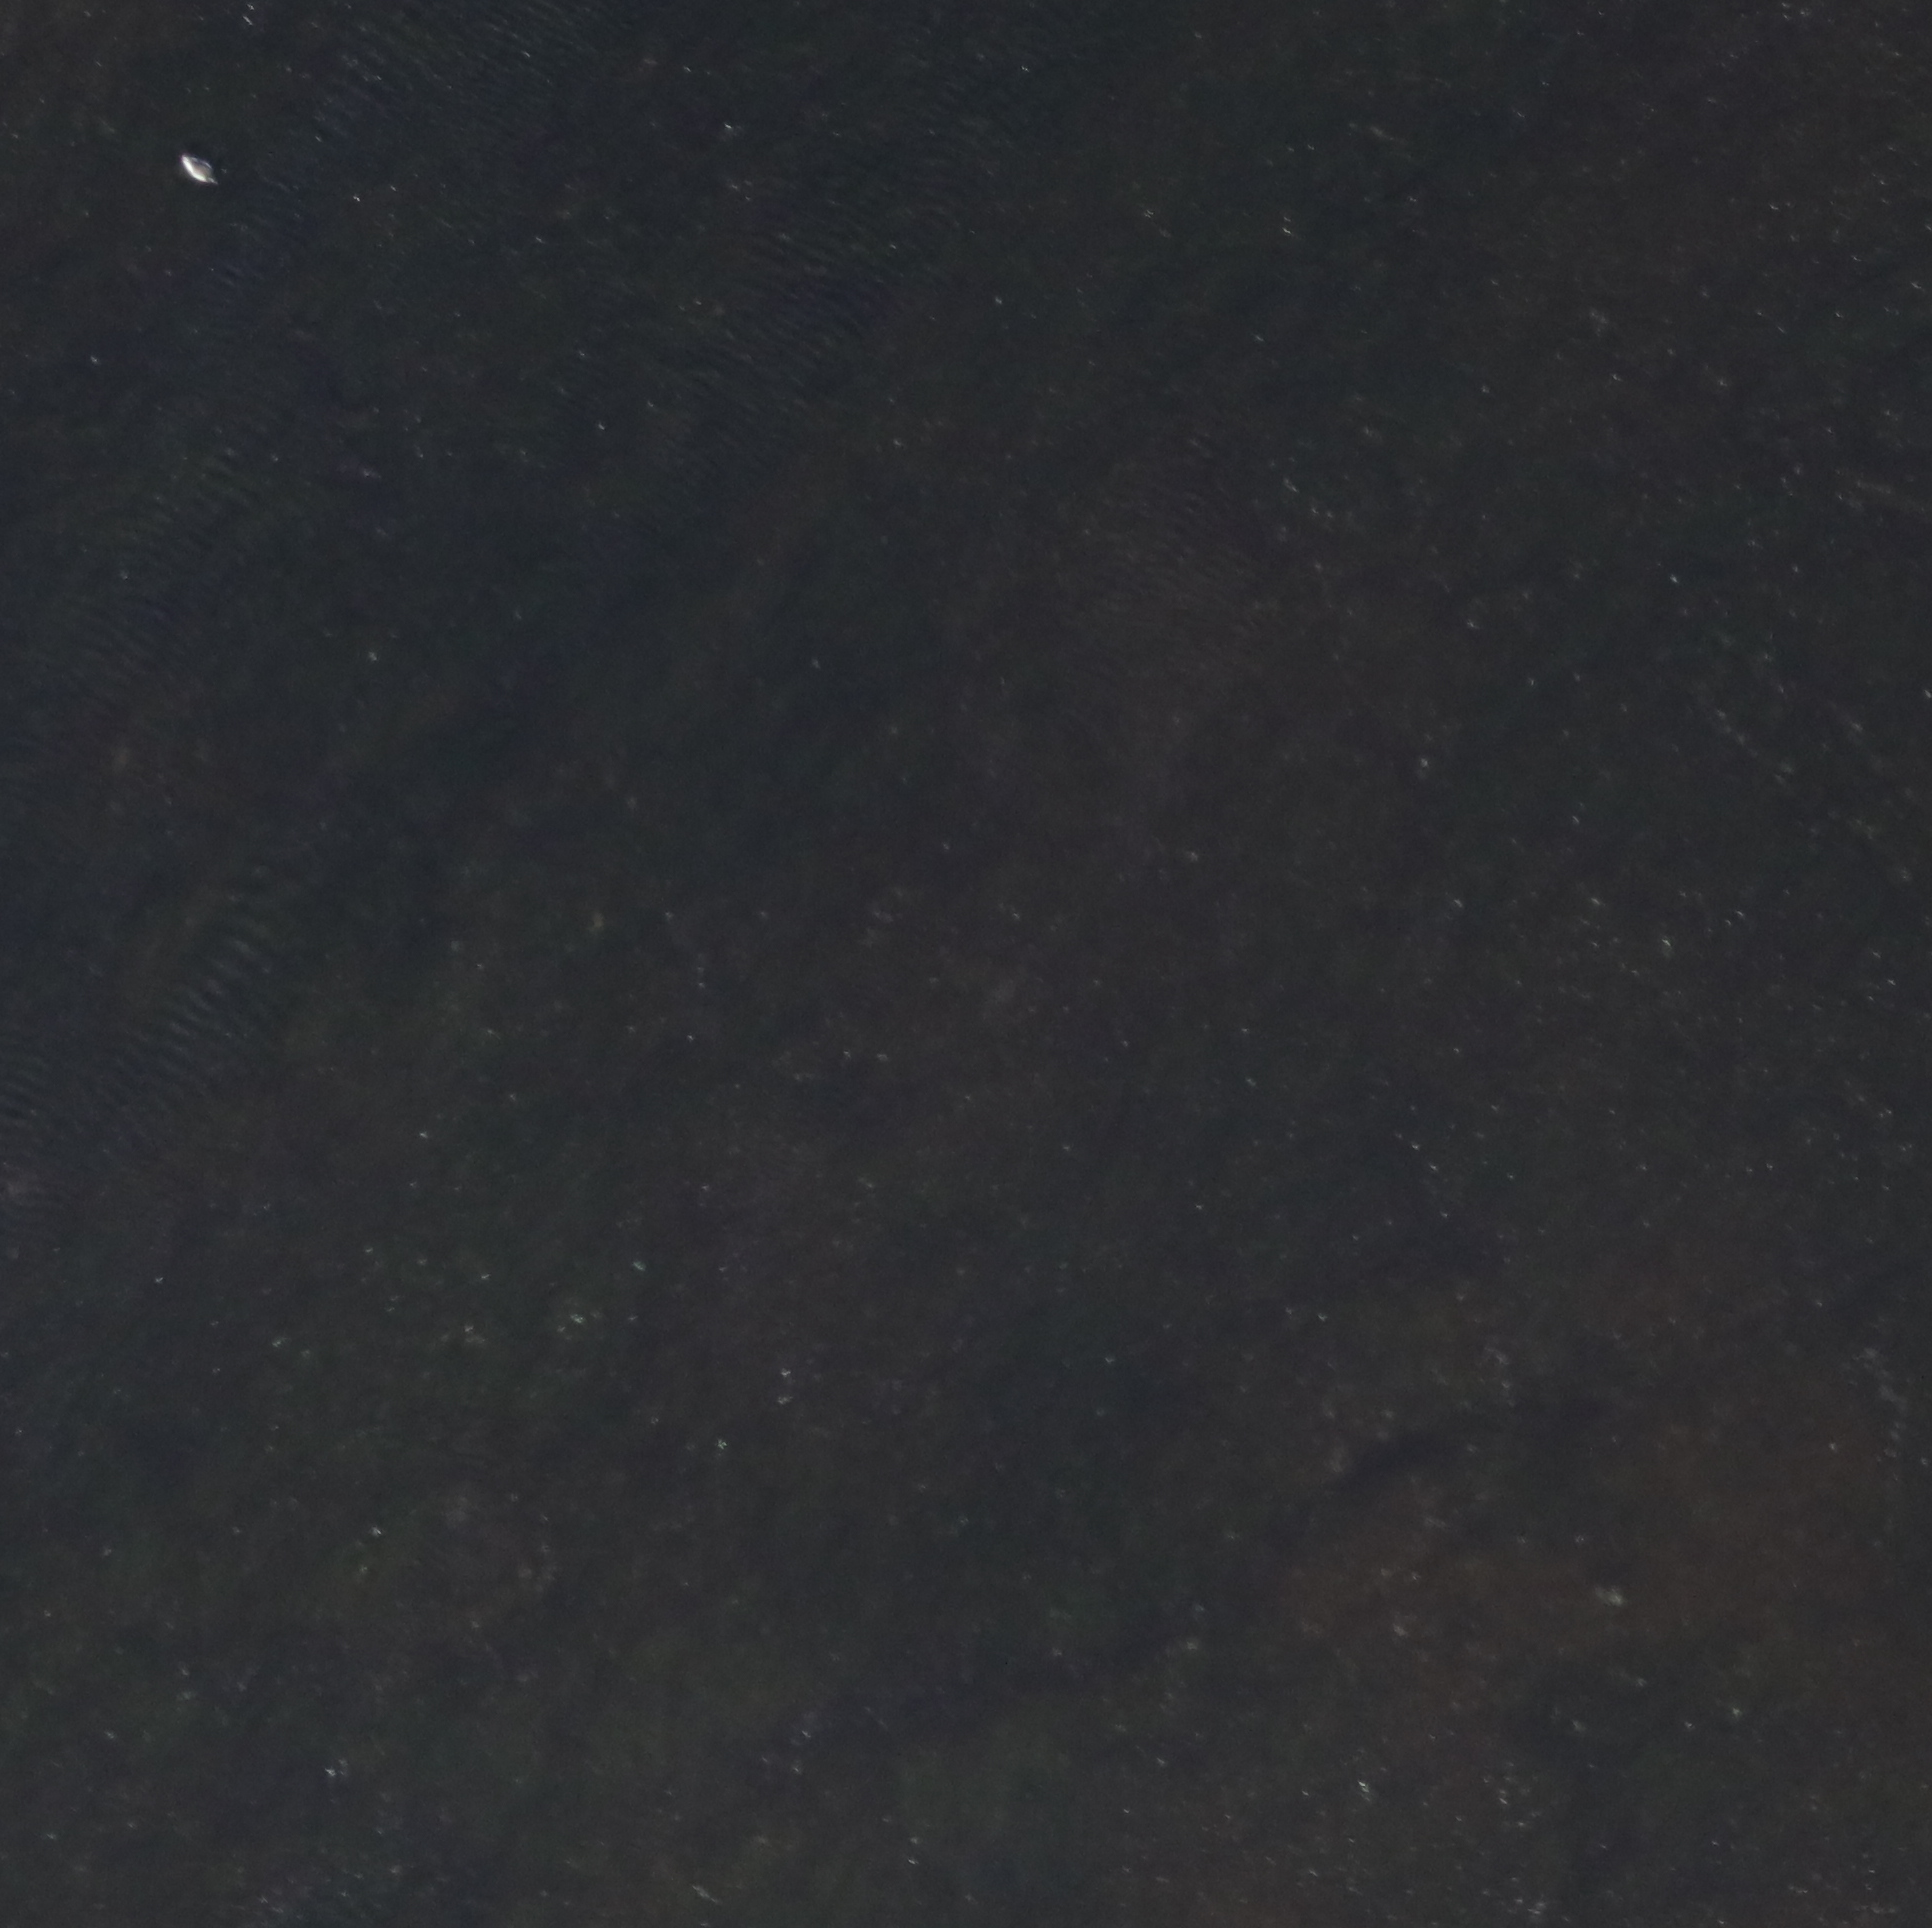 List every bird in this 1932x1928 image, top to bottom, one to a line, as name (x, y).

brant (198, 168)